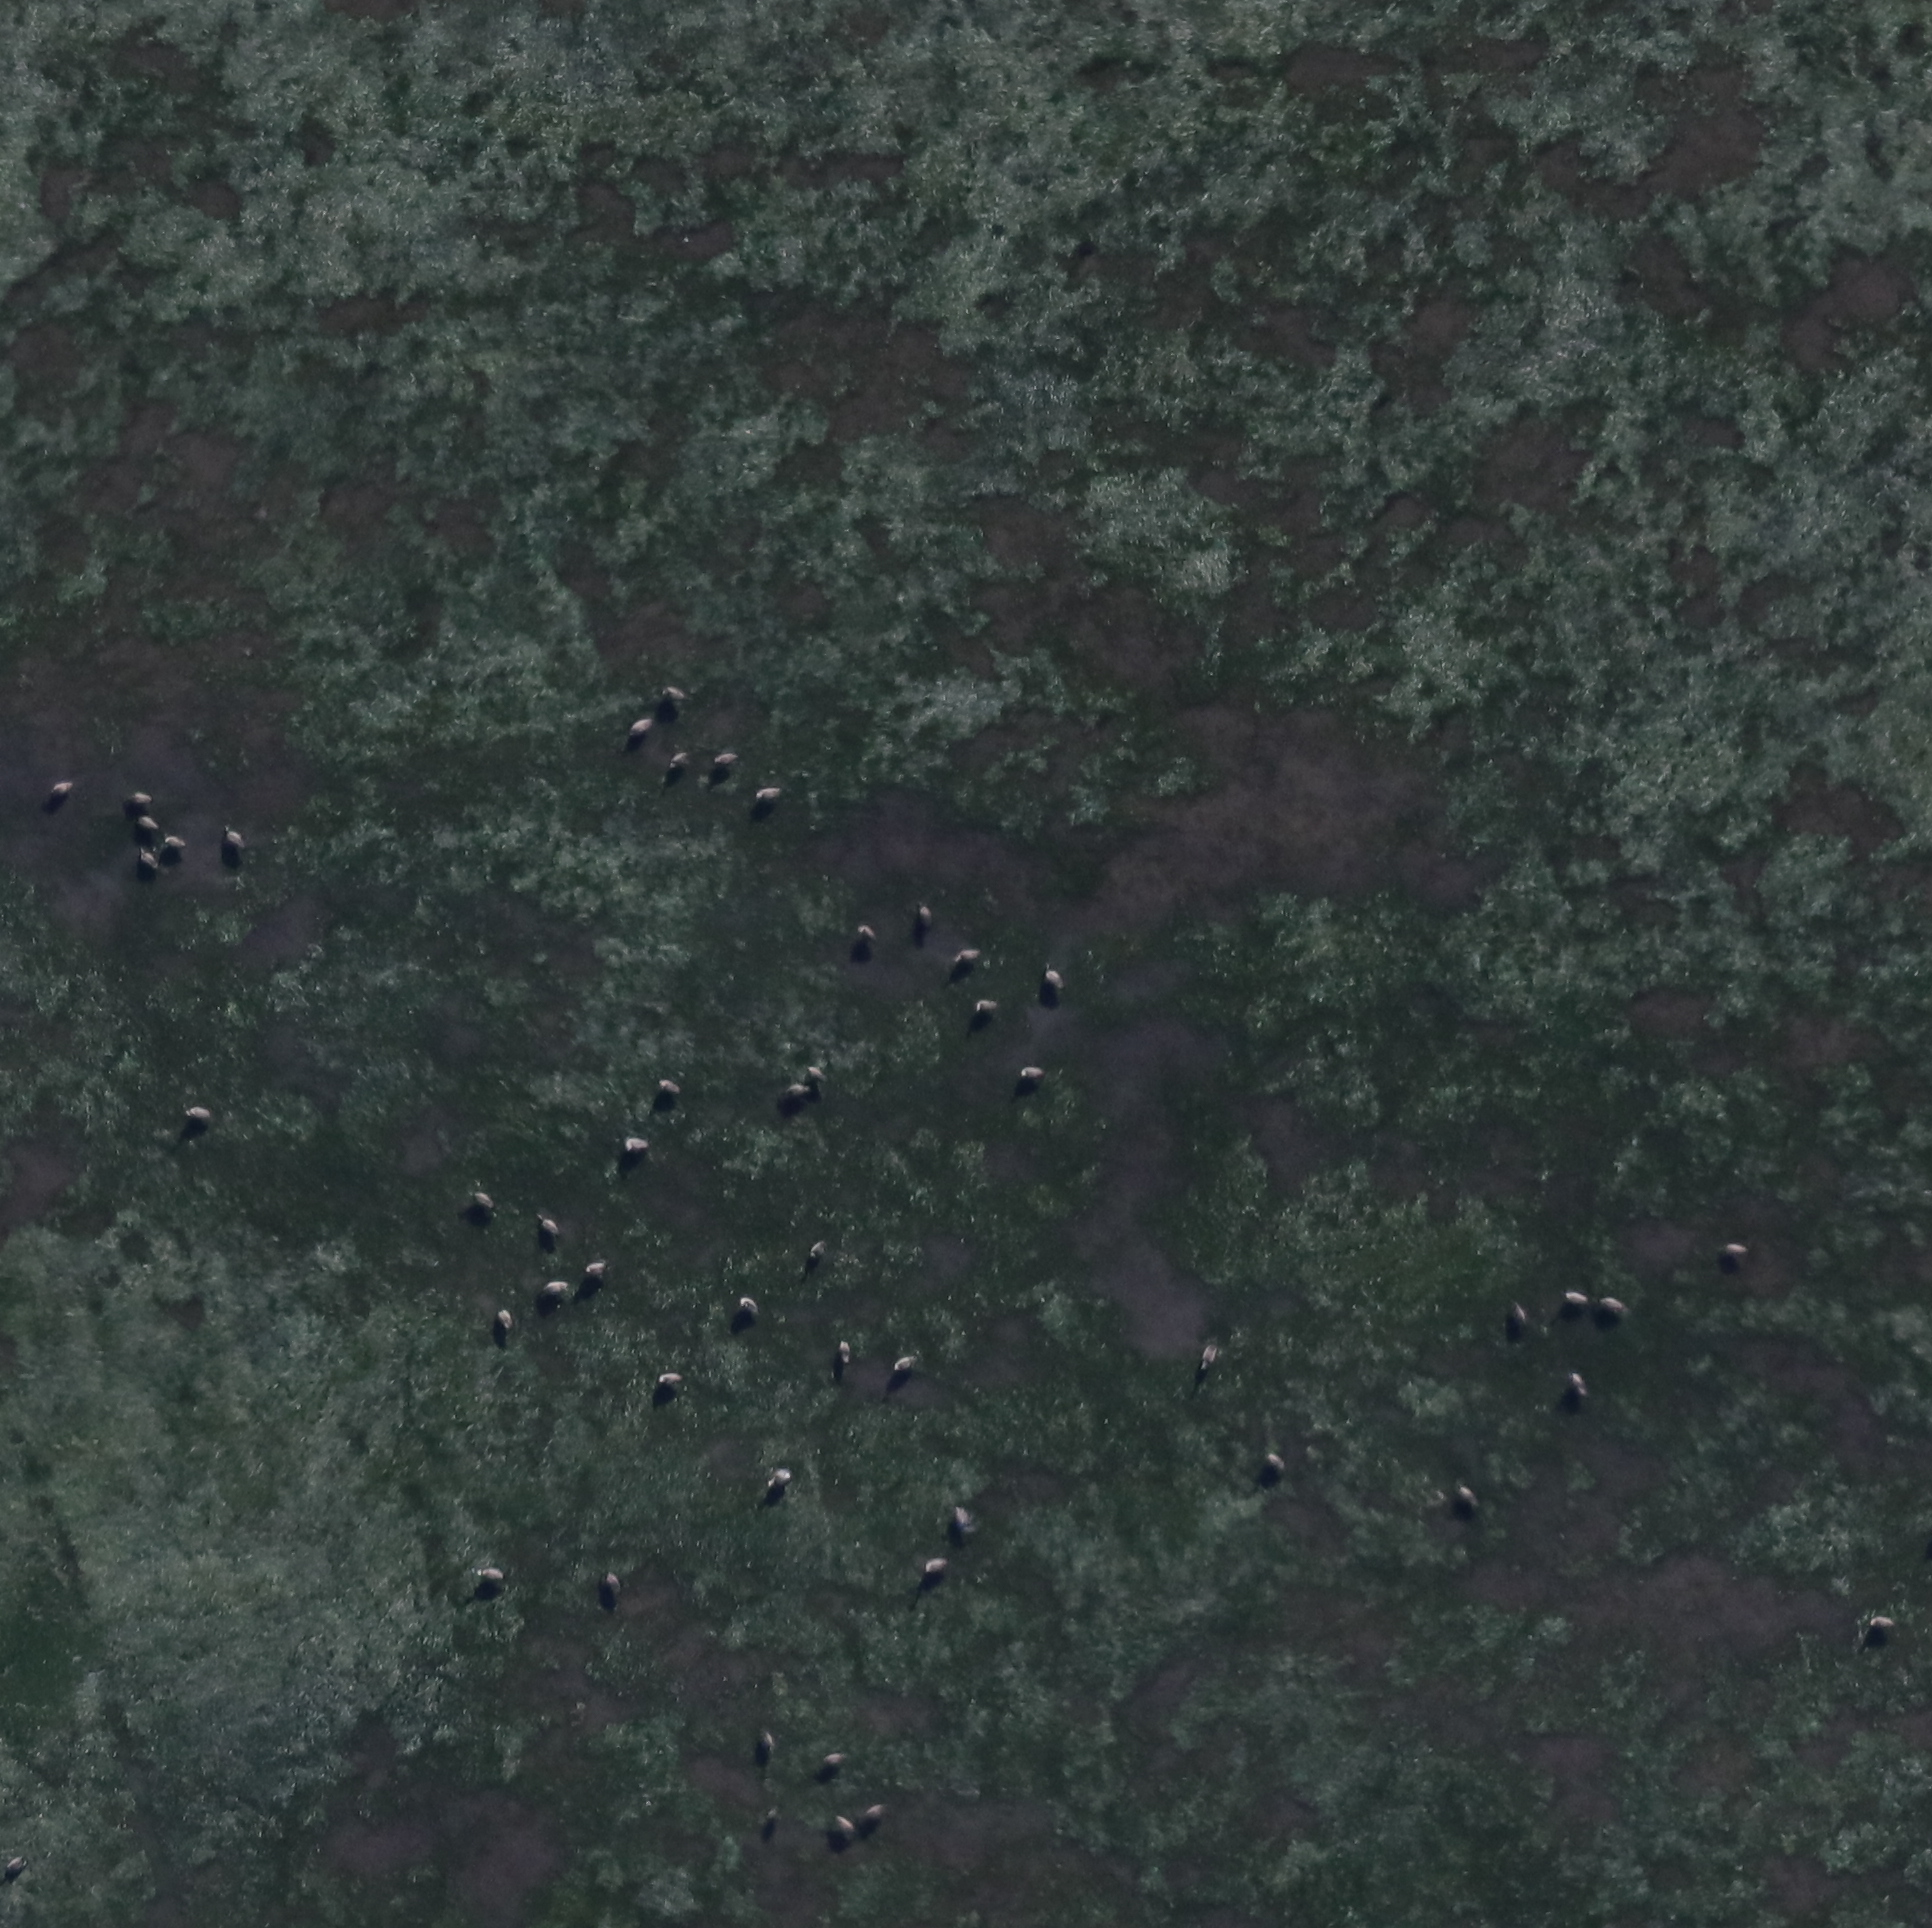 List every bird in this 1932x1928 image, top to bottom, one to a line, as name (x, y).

Canada goose (676, 696)
Canada goose (642, 726)
Canada goose (727, 758)
Canada goose (681, 759)
Canada goose (61, 789)
Canada goose (769, 793)
Canada goose (142, 799)
Canada goose (148, 823)
Canada goose (234, 837)
Canada goose (175, 842)
Canada goose (148, 859)
Canada goose (924, 914)
Canada goose (866, 932)
Canada goose (968, 956)
Canada goose (1054, 978)
Canada goose (986, 1005)
Canada goose (817, 1071)
Canada goose (1032, 1073)
Canada goose (671, 1091)
Canada goose (792, 1093)
Canada goose (191, 1116)
Canada goose (635, 1150)
Canada goose (481, 1201)
Canada goose (550, 1227)
Canada goose (1736, 1251)
Canada goose (816, 1253)
Canada goose (596, 1268)
Canada goose (558, 1291)
Canada goose (1577, 1297)
Canada goose (747, 1300)
Canada goose (1613, 1305)
Canada goose (1519, 1314)
Canada goose (505, 1319)
Canada goose (846, 1348)
Canada goose (1209, 1355)
Canada goose (904, 1364)
Canada goose (667, 1378)
Canada goose (1579, 1383)
Canada goose (1276, 1462)
Canada goose (783, 1478)
Canada goose (1465, 1494)
Canada goose (962, 1521)
Canada goose (936, 1565)
Canada goose (495, 1575)
Canada goose (613, 1583)
Canada goose (1883, 1622)
Canada goose (767, 1740)
Canada goose (835, 1758)
Canada goose (875, 1812)
Canada goose (771, 1815)
Canada goose (846, 1826)
Canada goose (17, 1867)